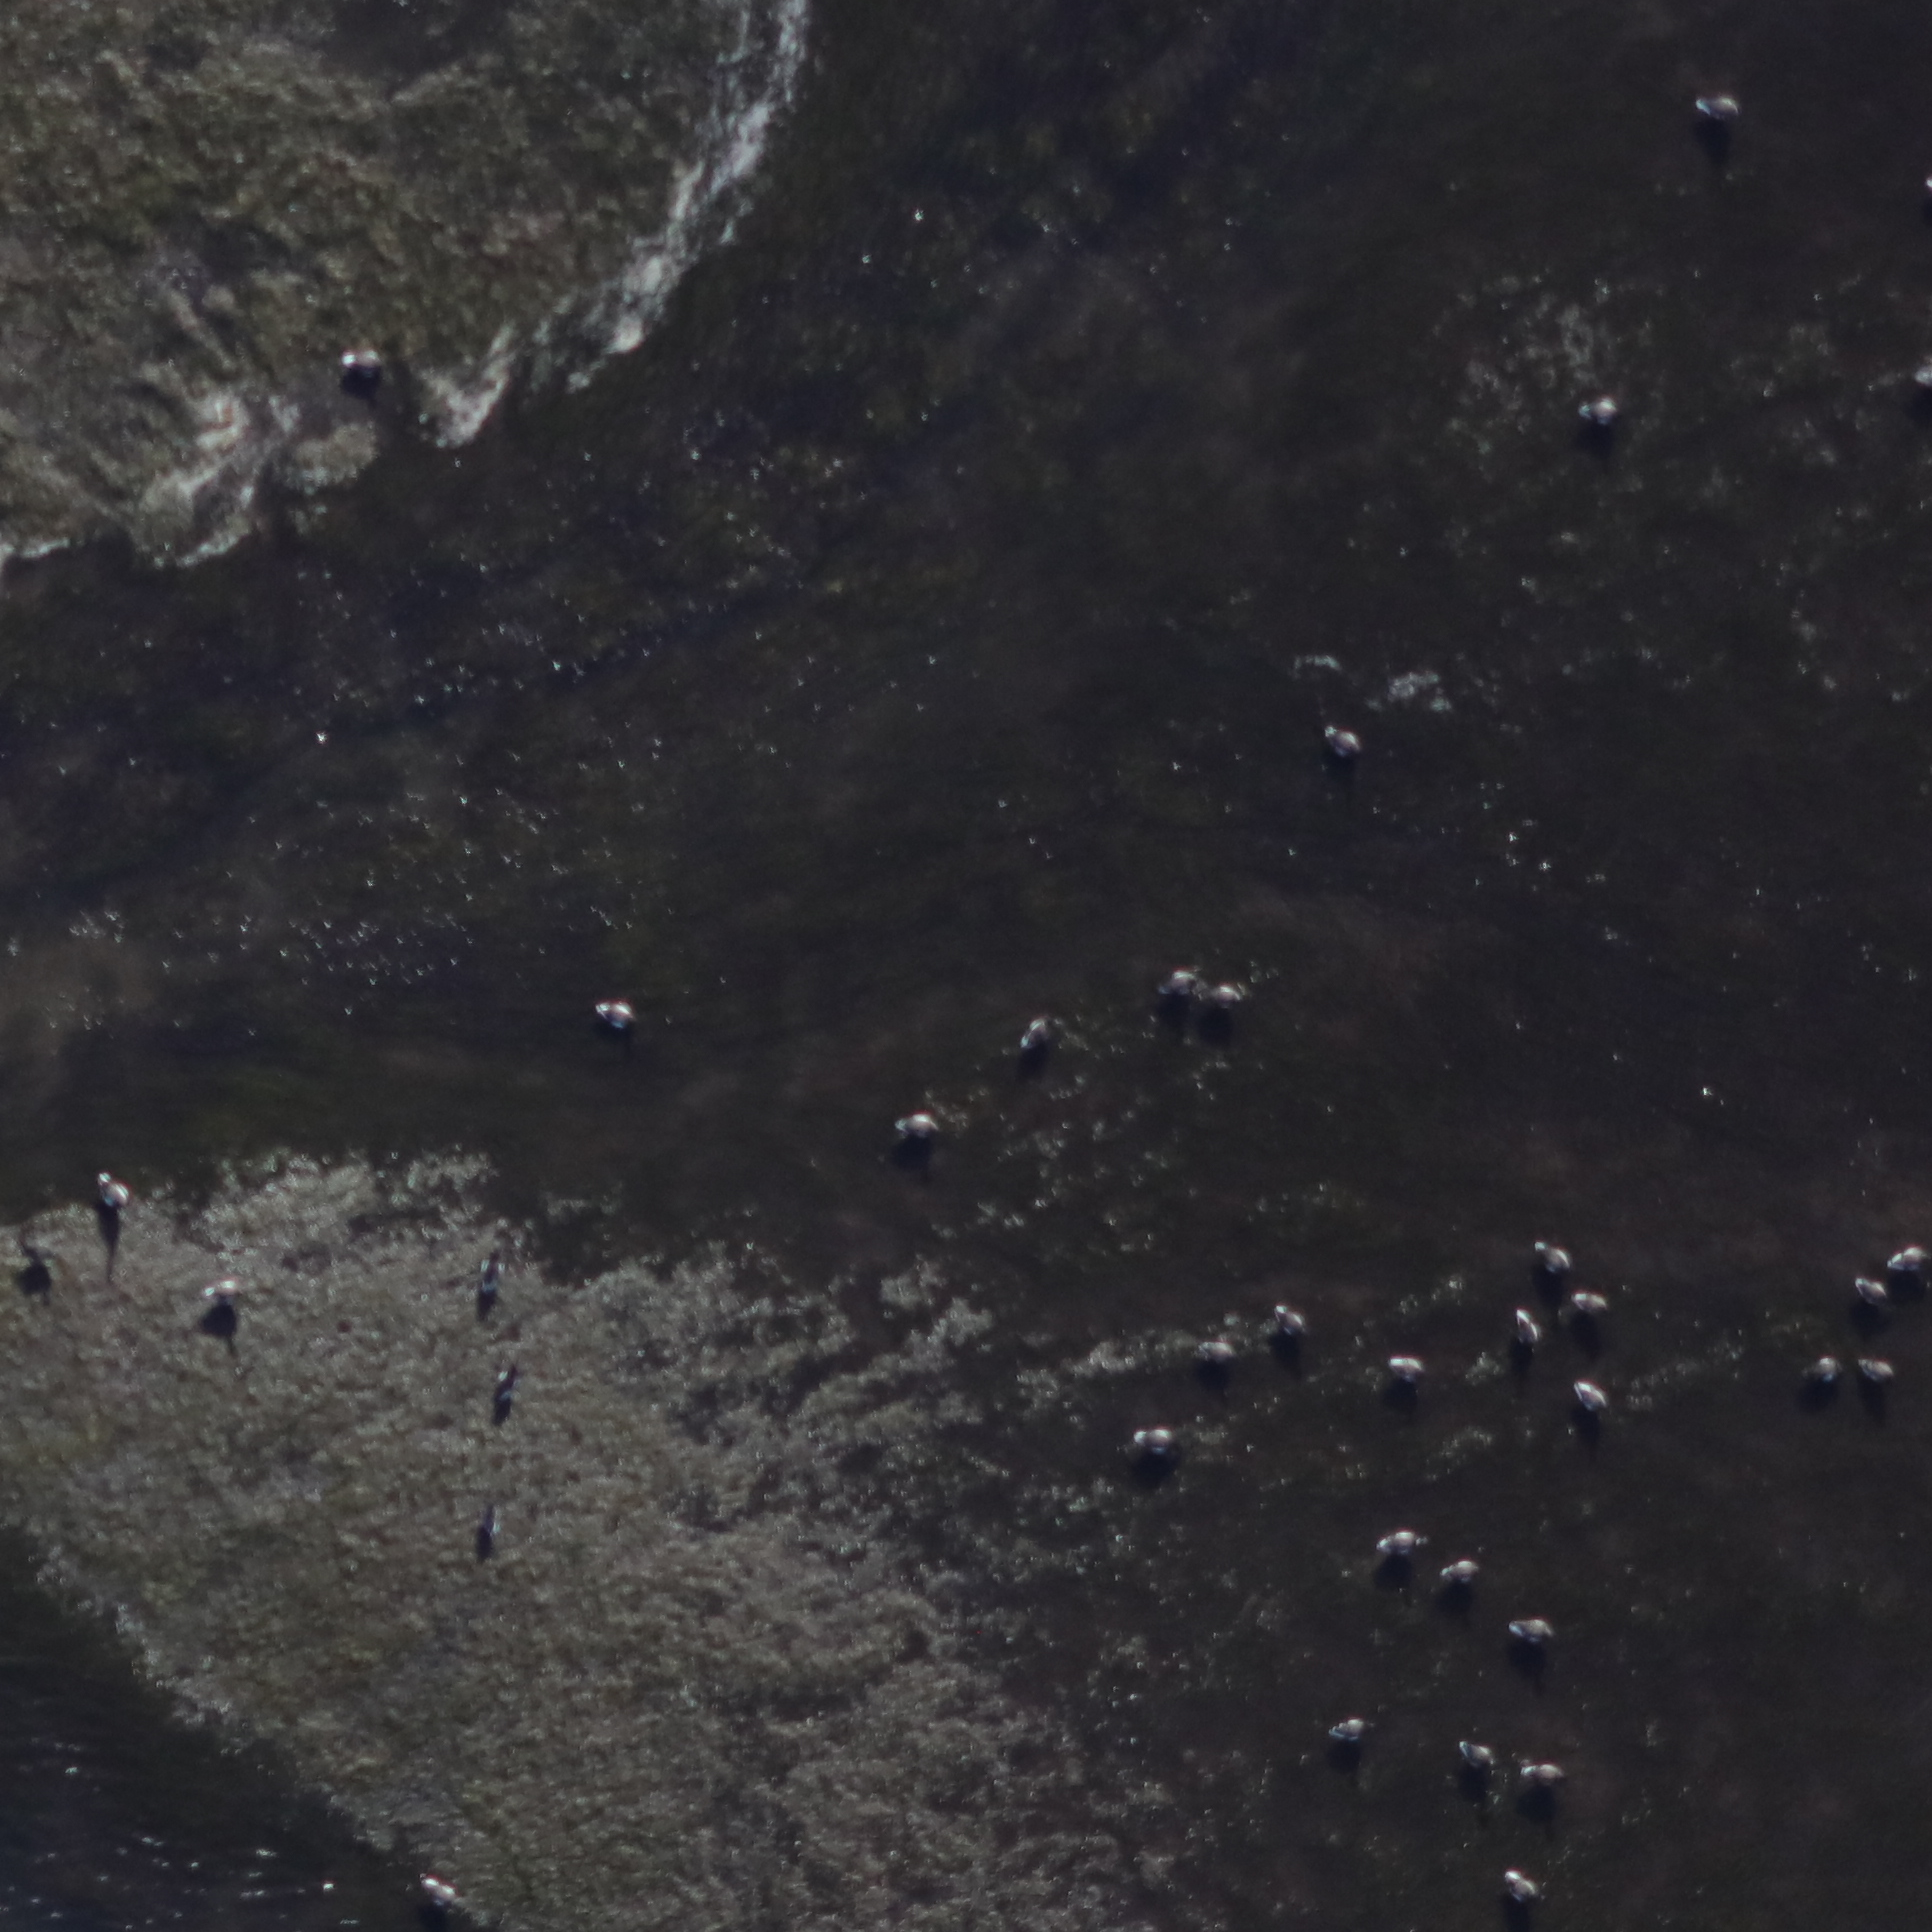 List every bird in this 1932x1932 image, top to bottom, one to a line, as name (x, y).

brant (1729, 112)
brant (369, 362)
brant (1598, 406)
brant (1347, 737)
brant (1186, 981)
brant (1226, 993)
brant (616, 1016)
brant (1022, 1040)
brant (911, 1130)
brant (114, 1186)
brant (1554, 1260)
brant (1909, 1264)
brant (490, 1270)
brant (1872, 1295)
brant (231, 1298)
brant (1590, 1303)
brant (1288, 1323)
brant (1526, 1329)
brant (1221, 1349)
brant (1417, 1368)
brant (1875, 1369)
brant (1828, 1371)
brant (513, 1382)
brant (1596, 1395)
brant (1153, 1436)
brant (487, 1529)
brant (1406, 1532)
brant (1460, 1573)
brant (1531, 1632)
brant (1352, 1731)
brant (1474, 1753)
brant (1545, 1774)
brant (1520, 1887)
brant (438, 1893)